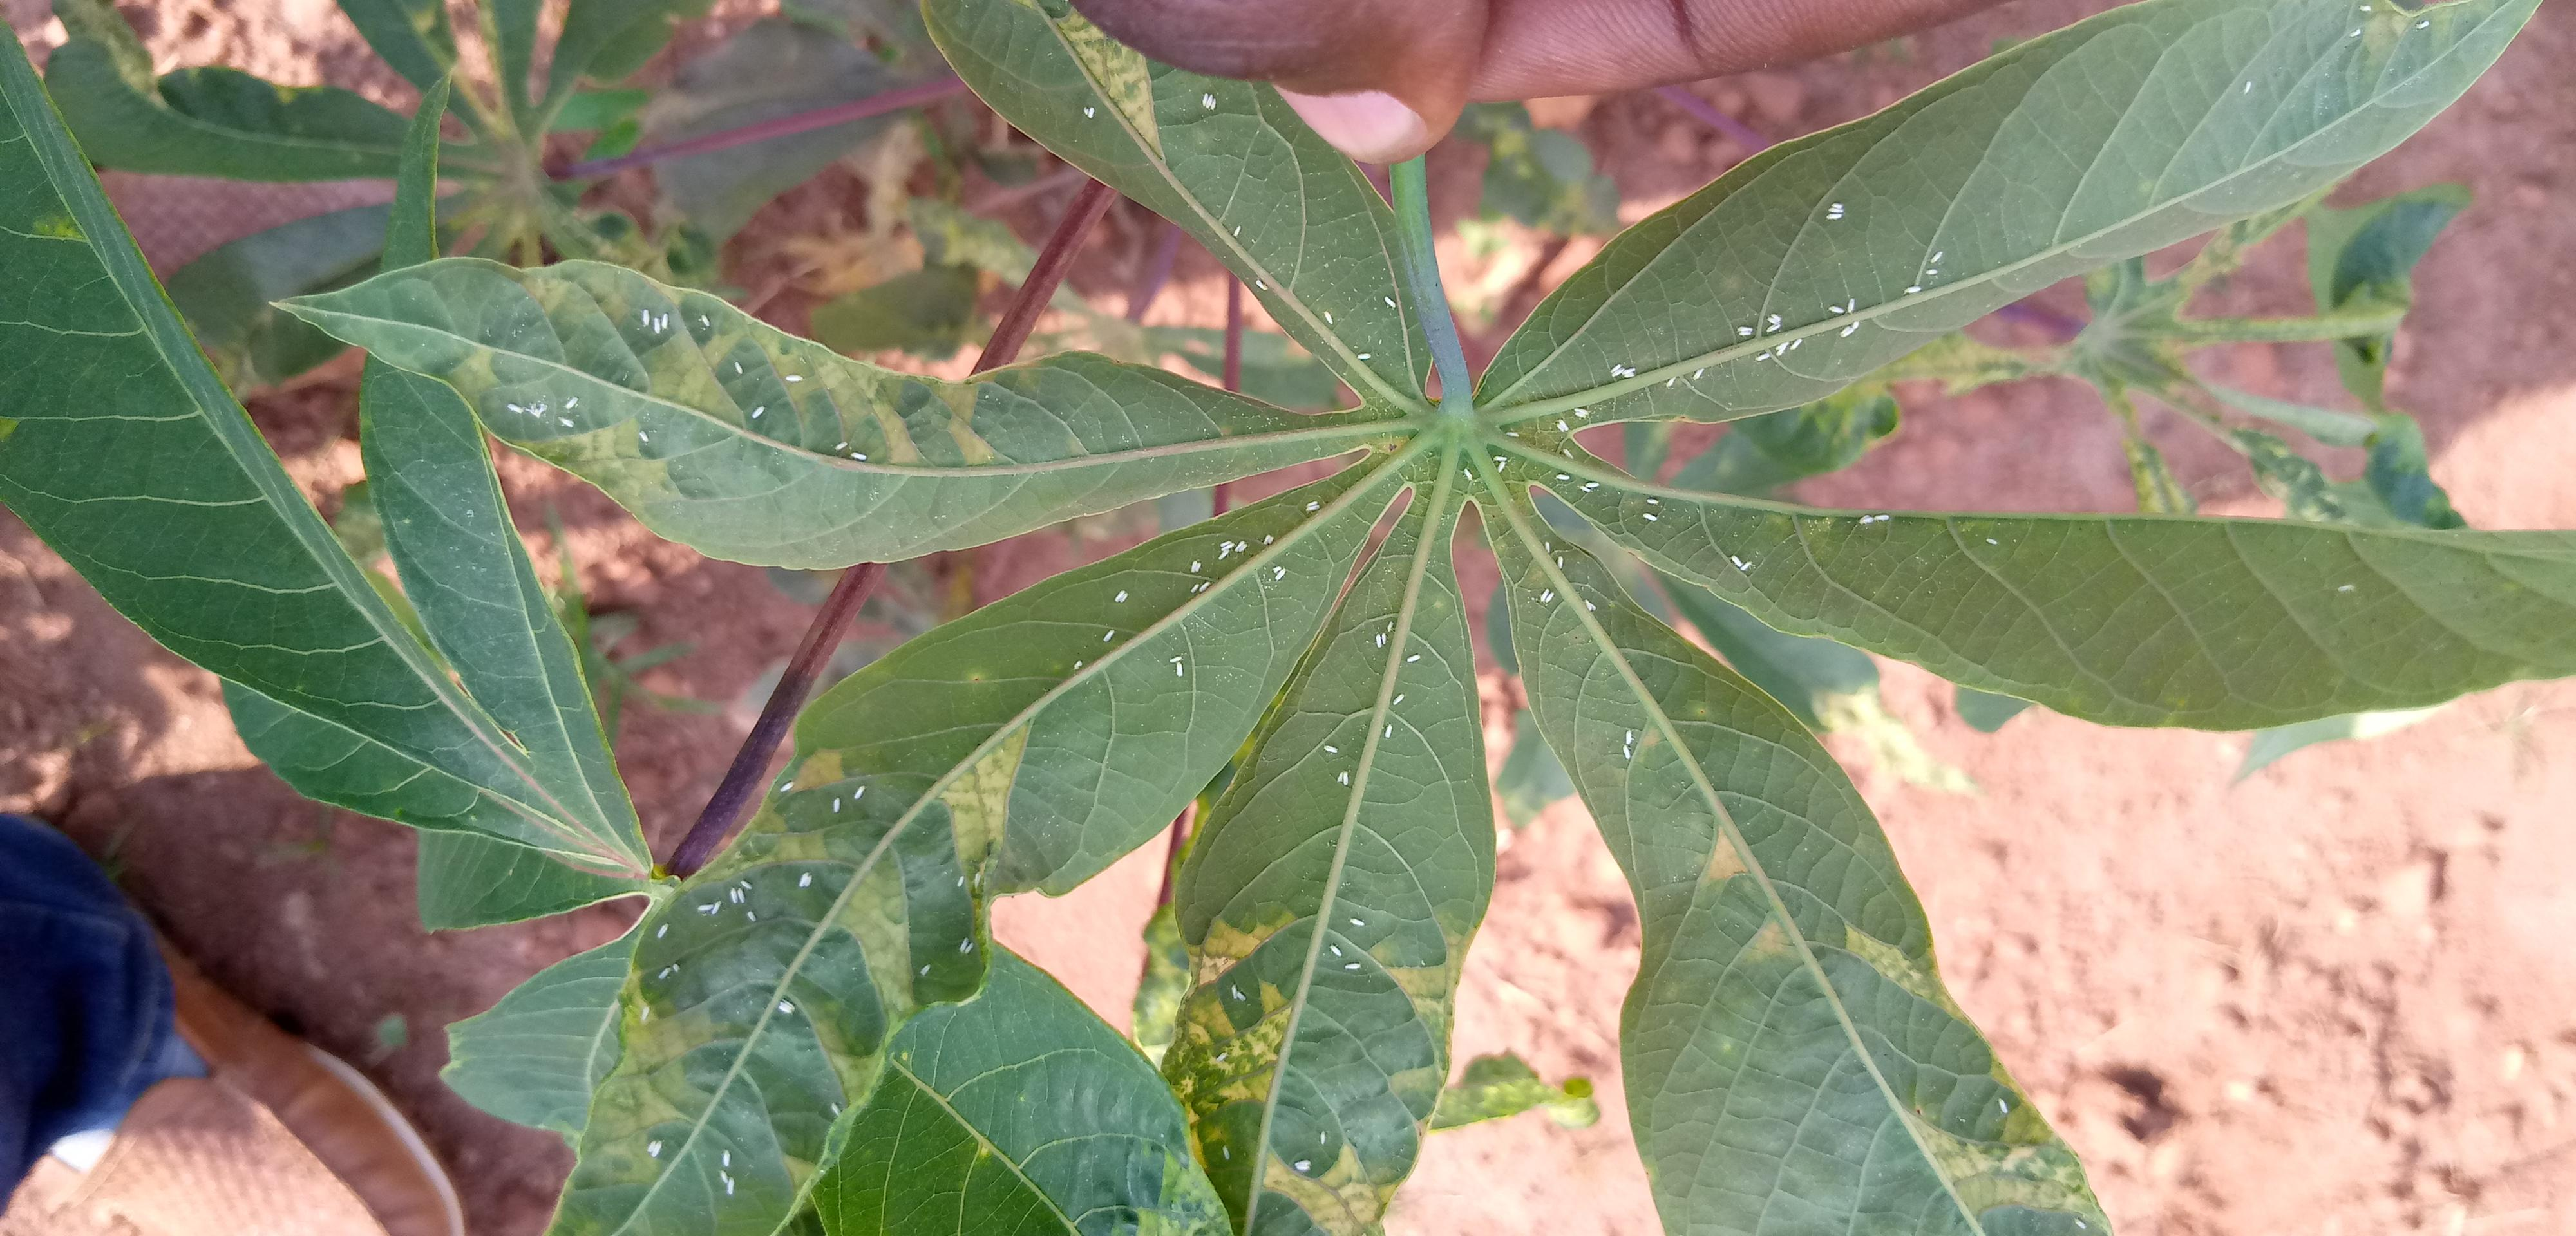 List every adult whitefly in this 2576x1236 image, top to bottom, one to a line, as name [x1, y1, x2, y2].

whitefly [2356, 4, 2374, 12]
whitefly [2413, 17, 2432, 33]
whitefly [2348, 27, 2363, 39]
whitefly [2240, 79, 2255, 97]
whitefly [1201, 91, 1209, 108]
whitefly [1206, 92, 1214, 111]
whitefly [1209, 97, 1217, 111]
whitefly [1087, 105, 1096, 120]
whitefly [1830, 201, 1844, 210]
whitefly [1827, 207, 1845, 214]
whitefly [1824, 212, 1845, 221]
whitefly [1232, 223, 1243, 239]
whitefly [1928, 249, 1944, 265]
whitefly [1924, 267, 1938, 277]
whitefly [1253, 278, 1270, 293]
whitefly [1901, 285, 1922, 295]
whitefly [1382, 294, 1399, 310]
whitefly [1844, 297, 1857, 314]
whitefly [1826, 304, 1845, 315]
whitefly [641, 306, 651, 328]
whitefly [1321, 308, 1336, 328]
whitefly [661, 311, 672, 331]
whitefly [699, 313, 715, 328]
whitefly [1770, 313, 1785, 322]
whitefly [652, 315, 663, 335]
whitefly [1766, 316, 1779, 325]
whitefly [1851, 320, 1861, 331]
whitefly [1763, 323, 1782, 333]
whitefly [1736, 325, 1755, 332]
whitefly [1839, 325, 1854, 340]
whitefly [1737, 330, 1752, 337]
whitefly [1789, 337, 1803, 352]
whitefly [1774, 341, 1790, 351]
whitefly [1774, 345, 1787, 357]
whitefly [1354, 351, 1375, 361]
whitefly [1753, 351, 1771, 364]
whitefly [732, 359, 745, 377]
whitefly [1609, 363, 1621, 374]
whitefly [1611, 366, 1626, 379]
whitefly [1690, 366, 1706, 383]
whitefly [1621, 367, 1636, 375]
whitefly [783, 371, 808, 385]
whitefly [1624, 371, 1636, 380]
whitefly [1664, 376, 1678, 389]
whitefly [564, 395, 580, 411]
whitefly [525, 400, 549, 420]
whitefly [506, 402, 524, 415]
whitefly [751, 404, 766, 420]
whitefly [1573, 407, 1591, 416]
whitefly [1574, 410, 1587, 419]
whitefly [556, 415, 578, 431]
whitefly [1557, 417, 1569, 433]
whitefly [1555, 422, 1566, 434]
whitefly [638, 427, 651, 445]
whitefly [1505, 429, 1522, 440]
whitefly [833, 439, 850, 453]
whitefly [1561, 446, 1577, 460]
whitefly [848, 449, 869, 463]
whitefly [1491, 454, 1510, 462]
whitefly [1495, 461, 1508, 475]
whitefly [1463, 466, 1475, 482]
whitefly [1553, 472, 1572, 482]
whitefly [1584, 480, 1602, 489]
whitefly [1578, 484, 1592, 494]
whitefly [1645, 496, 1660, 507]
whitefly [1305, 500, 1320, 508]
whitefly [1305, 503, 1321, 514]
whitefly [1642, 511, 1658, 523]
whitefly [1873, 514, 1890, 523]
whitefly [1856, 514, 1873, 527]
whitefly [1859, 514, 1875, 526]
whitefly [1261, 534, 1272, 546]
whitefly [1267, 534, 1275, 546]
whitefly [1984, 536, 2002, 548]
whitefly [1219, 539, 1232, 548]
whitefly [1233, 539, 1245, 555]
whitefly [1543, 539, 1553, 556]
whitefly [1221, 542, 1235, 552]
whitefly [1237, 543, 1249, 554]
whitefly [1217, 548, 1231, 562]
whitefly [1729, 554, 1743, 568]
whitefly [1555, 554, 1566, 571]
whitefly [1190, 560, 1197, 576]
whitefly [1739, 560, 1754, 572]
whitefly [1195, 561, 1202, 574]
whitefly [1271, 565, 1283, 574]
whitefly [1274, 567, 1287, 583]
whitefly [1198, 579, 1212, 594]
whitefly [1189, 582, 1200, 595]
whitefly [2336, 583, 2358, 595]
whitefly [1540, 587, 1550, 604]
whitefly [1115, 589, 1127, 604]
whitefly [1119, 590, 1130, 605]
whitefly [1544, 590, 1555, 604]
whitefly [1584, 598, 1593, 611]
whitefly [1591, 602, 1598, 612]
whitefly [1386, 619, 1395, 633]
whitefly [1102, 627, 1117, 645]
whitefly [1381, 632, 1388, 646]
whitefly [1374, 633, 1383, 650]
whitefly [1405, 652, 1423, 666]
whitefly [1168, 655, 1184, 663]
whitefly [1072, 658, 1083, 673]
whitefly [1175, 661, 1184, 679]
whitefly [1391, 692, 1406, 707]
whitefly [1383, 721, 1398, 743]
whitefly [1625, 727, 1635, 745]
whitefly [1321, 743, 1341, 755]
whitefly [1621, 743, 1633, 761]
whitefly [1342, 768, 1351, 788]
whitefly [1336, 770, 1344, 784]
whitefly [779, 778, 797, 795]
whitefly [853, 783, 866, 802]
whitefly [833, 794, 843, 815]
whitefly [799, 871, 810, 890]
whitefly [805, 872, 813, 888]
whitefly [956, 874, 965, 889]
whitefly [739, 879, 755, 891]
whitefly [736, 885, 748, 905]
whitefly [730, 886, 739, 905]
whitefly [710, 899, 723, 917]
whitefly [697, 903, 714, 912]
whitefly [746, 910, 761, 924]
whitefly [1347, 916, 1368, 928]
whitefly [655, 921, 670, 941]
whitefly [959, 936, 969, 954]
whitefly [963, 941, 974, 956]
whitefly [1329, 943, 1344, 959]
whitefly [1341, 959, 1363, 971]
whitefly [918, 962, 933, 978]
whitefly [658, 966, 672, 981]
whitefly [1231, 982, 1238, 1000]
whitefly [1236, 991, 1248, 1004]
whitefly [781, 998, 796, 1013]
whitefly [778, 1001, 793, 1015]
whitefly [1213, 1050, 1229, 1063]
whitefly [1996, 1096, 2012, 1116]
whitefly [830, 1101, 844, 1118]
whitefly [1318, 1128, 1327, 1147]
whitefly [645, 1138, 657, 1154]
whitefly [650, 1139, 663, 1159]
whitefly [1220, 1143, 1234, 1162]
whitefly [721, 1148, 735, 1168]
whitefly [1293, 1159, 1312, 1167]
whitefly [1294, 1165, 1312, 1171]
whitefly [718, 1170, 731, 1184]
whitefly [726, 1175, 736, 1197]
whitefly [2072, 1217, 2089, 1230]